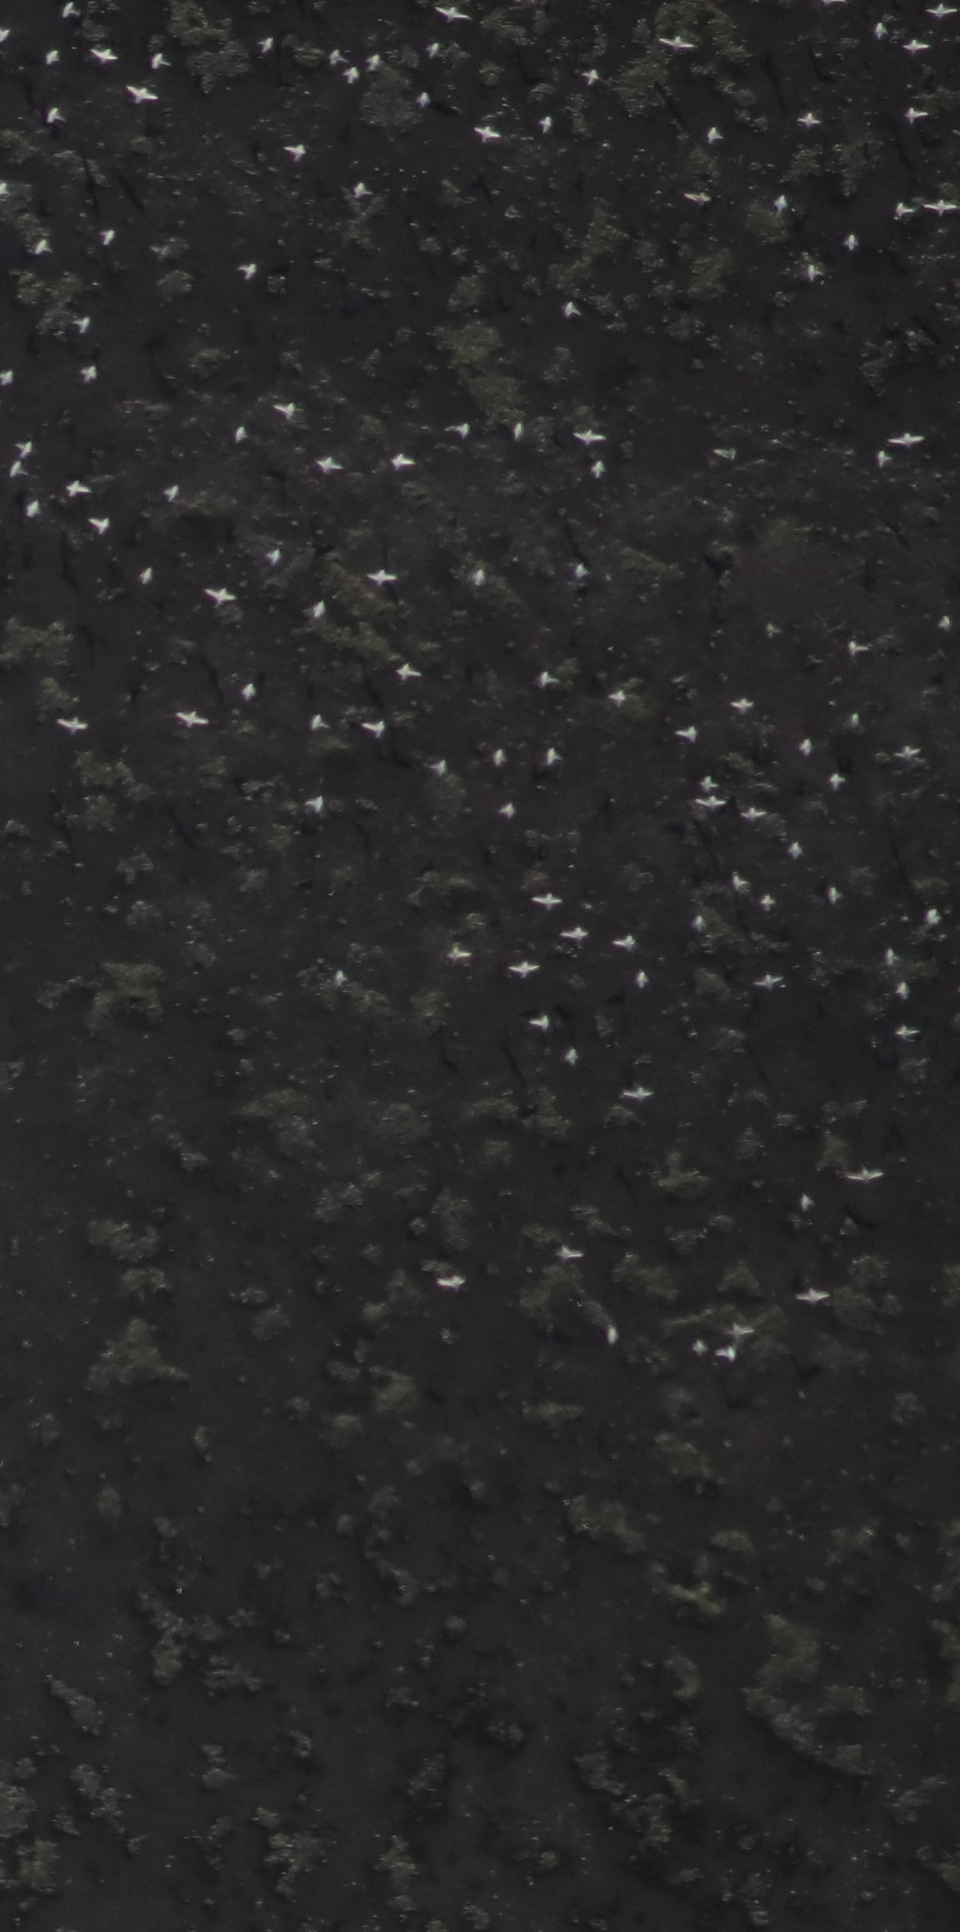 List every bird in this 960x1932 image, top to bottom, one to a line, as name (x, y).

gull (69, 8)
gull (942, 9)
gull (452, 11)
gull (880, 30)
gull (4, 35)
gull (270, 42)
gull (677, 46)
gull (917, 48)
gull (52, 50)
gull (434, 51)
gull (109, 54)
gull (332, 54)
gull (376, 60)
gull (157, 62)
gull (354, 71)
gull (593, 75)
gull (140, 94)
gull (424, 101)
gull (55, 115)
gull (910, 117)
gull (812, 120)
gull (547, 123)
gull (487, 135)
gull (713, 135)
gull (302, 150)
gull (6, 190)
gull (359, 191)
gull (702, 198)
gull (781, 205)
gull (942, 208)
gull (902, 211)
gull (111, 235)
gull (847, 239)
gull (42, 242)
gull (249, 262)
gull (812, 270)
gull (573, 309)
gull (80, 324)
gull (91, 373)
gull (5, 376)
gull (291, 411)
gull (242, 427)
gull (460, 429)
gull (514, 431)
gull (590, 437)
gull (907, 440)
gull (31, 446)
gull (728, 452)
gull (880, 456)
gull (405, 458)
gull (330, 465)
gull (598, 469)
gull (16, 471)
gull (78, 487)
gull (173, 488)
gull (34, 505)
gull (103, 523)
gull (276, 557)
gull (585, 570)
gull (142, 575)
gull (480, 575)
gull (382, 578)
gull (220, 598)
gull (325, 612)
gull (853, 646)
gull (406, 672)
gull (549, 679)
gull (248, 693)
gull (615, 693)
gull (743, 705)
gull (190, 718)
gull (316, 722)
gull (76, 725)
gull (378, 726)
gull (686, 730)
gull (805, 744)
gull (906, 753)
gull (553, 755)
gull (502, 757)
gull (444, 767)
gull (840, 779)
gull (708, 781)
gull (317, 803)
gull (715, 804)
gull (507, 809)
gull (752, 813)
gull (794, 851)
gull (739, 883)
gull (836, 898)
gull (769, 900)
gull (546, 904)
gull (933, 914)
gull (701, 925)
gull (574, 937)
gull (624, 944)
gull (459, 953)
gull (893, 957)
gull (524, 971)
gull (642, 973)
gull (339, 979)
gull (773, 980)
gull (903, 989)
gull (546, 1022)
gull (906, 1031)
gull (570, 1057)
gull (640, 1092)
gull (865, 1175)
gull (802, 1199)
gull (566, 1252)
gull (457, 1282)
gull (812, 1296)
gull (739, 1329)
gull (614, 1333)
gull (696, 1345)
gull (731, 1355)